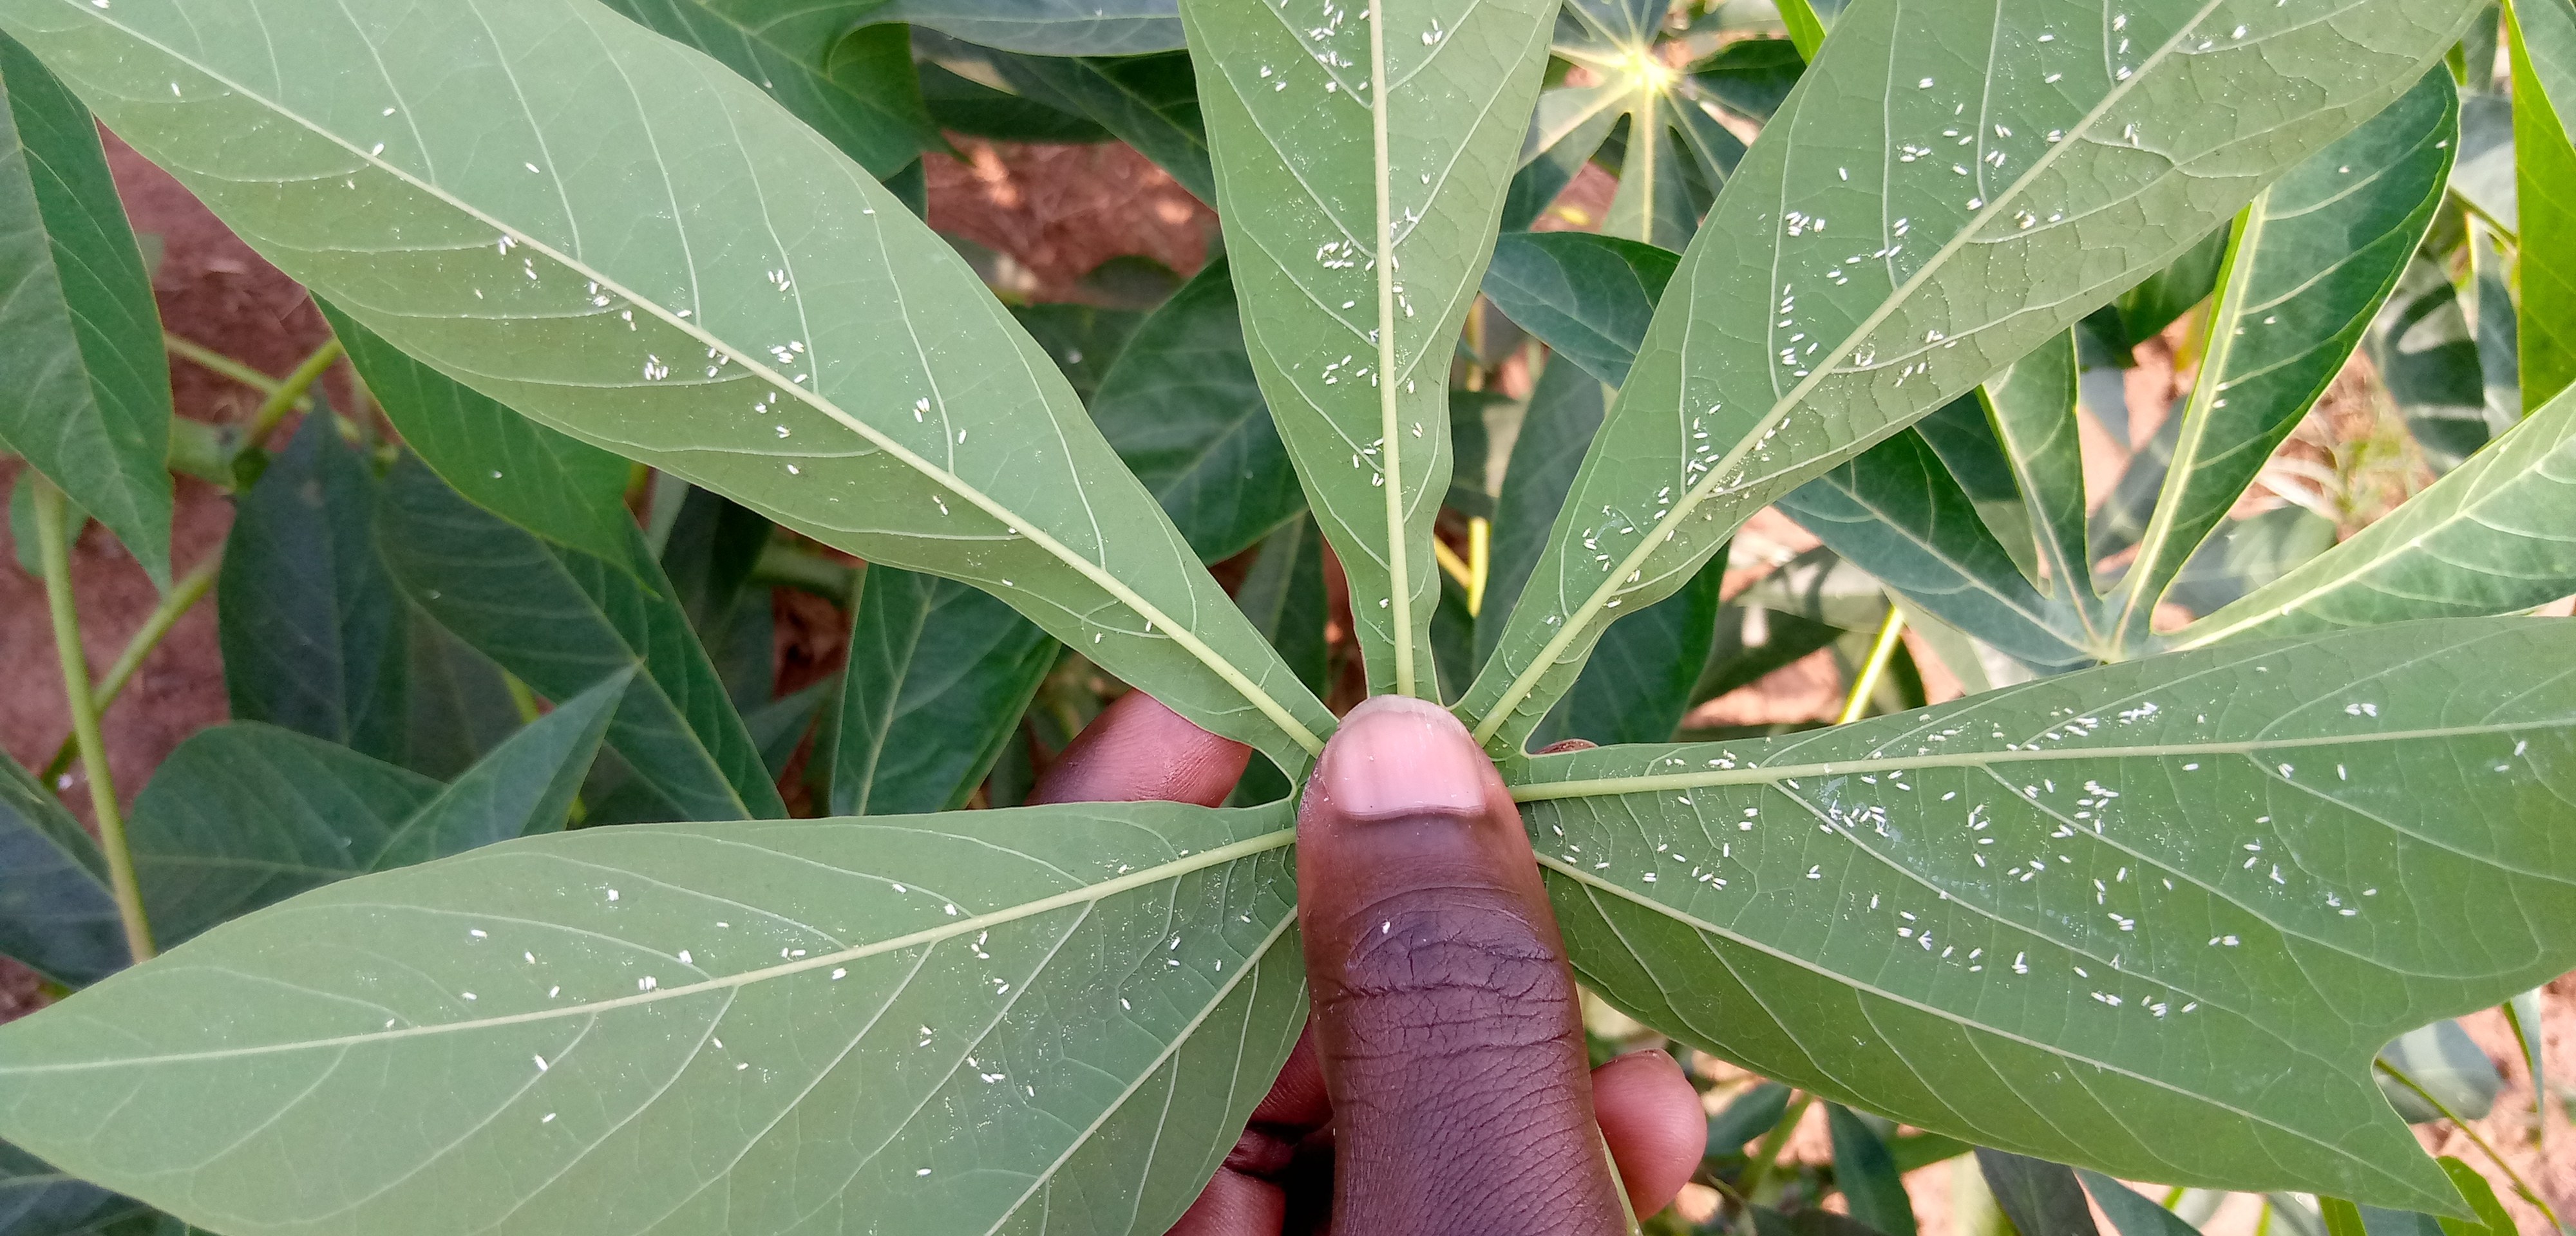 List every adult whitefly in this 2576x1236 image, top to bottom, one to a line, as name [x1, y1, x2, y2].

whitefly [91, 1, 110, 10]
whitefly [1280, 1, 1288, 10]
whitefly [2274, 1, 2288, 9]
whitefly [1323, 4, 1334, 17]
whitefly [1358, 8, 1370, 21]
whitefly [1336, 9, 1344, 25]
whitefly [2112, 14, 2126, 33]
whitefly [1431, 17, 1439, 30]
whitefly [1329, 17, 1337, 30]
whitefly [2230, 24, 2246, 41]
whitefly [1309, 27, 1322, 36]
whitefly [1323, 28, 1336, 37]
whitefly [1421, 31, 1434, 47]
whitefly [1434, 31, 1444, 45]
whitefly [1314, 33, 1327, 42]
whitefly [2036, 34, 2056, 42]
whitefly [2117, 37, 2129, 54]
whitefly [2198, 39, 2214, 50]
whitefly [1329, 50, 1339, 68]
whitefly [1317, 52, 1329, 64]
whitefly [1339, 59, 1354, 69]
whitefly [1260, 64, 1273, 79]
whitefly [2116, 64, 2132, 81]
whitefly [2044, 72, 2063, 84]
whitefly [1917, 77, 1935, 89]
whitefly [1325, 80, 1338, 94]
whitefly [1357, 80, 1370, 92]
whitefly [171, 81, 182, 97]
whitefly [1274, 81, 1288, 93]
whitefly [1954, 102, 1964, 117]
whitefly [382, 106, 397, 117]
whitefly [1994, 122, 2003, 138]
whitefly [2123, 122, 2132, 140]
whitefly [2002, 125, 2014, 138]
whitefly [2045, 128, 2063, 143]
whitefly [1942, 129, 1958, 138]
whitefly [2131, 133, 2139, 148]
whitefly [1956, 135, 1974, 146]
whitefly [2434, 138, 2449, 150]
whitefly [371, 142, 386, 157]
whitefly [1902, 145, 1917, 154]
whitefly [1916, 147, 1931, 158]
whitefly [1982, 149, 1998, 162]
whitefly [1994, 154, 2007, 168]
whitefly [1899, 154, 1916, 163]
whitefly [525, 160, 542, 175]
whitefly [1951, 163, 1969, 176]
whitefly [2336, 163, 2351, 176]
whitefly [1837, 166, 1849, 182]
whitefly [1420, 172, 1433, 185]
whitefly [346, 178, 357, 191]
whitefly [1965, 197, 1984, 211]
whitefly [1403, 205, 1420, 225]
whitefly [862, 207, 876, 216]
whitefly [2013, 209, 2024, 220]
whitefly [1785, 211, 1801, 225]
whitefly [1801, 213, 1811, 229]
whitefly [2019, 214, 2037, 230]
whitefly [2047, 214, 2062, 223]
whitefly [1893, 216, 1908, 227]
whitefly [1813, 218, 1826, 234]
whitefly [1893, 225, 1909, 238]
whitefly [1787, 225, 1802, 238]
whitefly [502, 235, 517, 250]
whitefly [1341, 238, 1351, 250]
whitefly [498, 239, 508, 256]
whitefly [1323, 241, 1339, 254]
whitefly [1888, 246, 1904, 257]
whitefly [1315, 247, 1324, 261]
whitefly [1341, 248, 1354, 258]
whitefly [1872, 248, 1888, 259]
whitefly [1391, 255, 1400, 270]
whitefly [1844, 256, 1861, 265]
whitefly [524, 257, 534, 267]
whitefly [1364, 259, 1376, 272]
whitefly [1322, 259, 1333, 269]
whitefly [1334, 259, 1345, 270]
whitefly [1343, 261, 1356, 268]
whitefly [525, 267, 539, 281]
whitefly [777, 268, 784, 283]
whitefly [766, 269, 775, 284]
whitefly [1824, 269, 1843, 279]
whitefly [1833, 277, 1850, 286]
whitefly [589, 279, 599, 295]
whitefly [779, 279, 792, 293]
whitefly [1781, 283, 1794, 295]
whitefly [1391, 285, 1405, 294]
whitefly [474, 287, 485, 301]
whitefly [594, 294, 612, 308]
whitefly [1398, 294, 1406, 308]
whitefly [1778, 297, 1799, 306]
whitefly [1341, 299, 1356, 310]
whitefly [1406, 303, 1415, 318]
whitefly [1778, 306, 1796, 315]
whitefly [620, 308, 636, 321]
whitefly [676, 308, 693, 318]
whitefly [2262, 314, 2278, 327]
whitefly [1776, 319, 1797, 329]
whitefly [629, 320, 638, 333]
whitefly [1926, 328, 1933, 345]
whitefly [1367, 328, 1380, 342]
whitefly [1787, 332, 1806, 343]
whitefly [1932, 333, 1944, 341]
whitefly [789, 339, 806, 353]
whitefly [1943, 340, 1959, 349]
whitefly [1805, 341, 1821, 356]
whitefly [770, 344, 787, 353]
whitefly [706, 346, 718, 359]
whitefly [1778, 347, 1796, 355]
whitefly [778, 351, 794, 364]
whitefly [1853, 352, 1861, 366]
whitefly [649, 353, 660, 364]
whitefly [719, 354, 730, 365]
whitefly [1340, 354, 1354, 366]
whitefly [1782, 354, 1798, 360]
whitefly [1861, 359, 1874, 368]
whitefly [1781, 360, 1797, 366]
whitefly [1325, 362, 1340, 370]
whitefly [1915, 362, 1927, 376]
whitefly [661, 365, 669, 379]
whitefly [1901, 366, 1912, 378]
whitefly [644, 366, 651, 381]
whitefly [654, 366, 662, 380]
whitefly [708, 366, 720, 378]
whitefly [1355, 367, 1368, 378]
whitefly [1792, 370, 1809, 378]
whitefly [1321, 370, 1331, 379]
whitefly [793, 371, 809, 384]
whitefly [1370, 372, 1378, 388]
whitefly [1325, 377, 1340, 386]
whitefly [1893, 378, 1905, 389]
whitefly [1407, 379, 1416, 395]
whitefly [769, 391, 777, 404]
whitefly [915, 396, 931, 413]
whitefly [2210, 398, 2231, 409]
whitefly [755, 402, 768, 415]
whitefly [1707, 402, 1723, 415]
whitefly [913, 407, 923, 423]
whitefly [1692, 417, 1700, 431]
whitefly [1779, 417, 1792, 431]
whitefly [1414, 420, 1425, 433]
whitefly [776, 425, 792, 438]
whitefly [1763, 427, 1777, 440]
whitefly [958, 427, 967, 445]
whitefly [1412, 428, 1422, 438]
whitefly [1691, 431, 1709, 440]
whitefly [1372, 438, 1385, 447]
whitefly [1754, 438, 1766, 451]
whitefly [1694, 444, 1710, 453]
whitefly [1363, 447, 1376, 455]
whitefly [1351, 453, 1361, 469]
whitefly [1761, 453, 1771, 464]
whitefly [1705, 453, 1719, 464]
whitefly [1686, 459, 1695, 474]
whitefly [1692, 461, 1708, 473]
whitefly [786, 462, 800, 478]
whitefly [1729, 471, 1747, 487]
whitefly [1370, 471, 1378, 487]
whitefly [1686, 473, 1698, 487]
whitefly [1376, 475, 1385, 488]
whitefly [1657, 485, 1671, 497]
whitefly [1712, 485, 1725, 495]
whitefly [1741, 491, 1752, 501]
whitefly [932, 493, 942, 505]
whitefly [1656, 498, 1672, 505]
whitefly [939, 503, 950, 517]
whitefly [1601, 503, 1613, 516]
whitefly [1653, 509, 1669, 520]
whitefly [1703, 512, 1714, 522]
whitefly [1007, 526, 1017, 536]
whitefly [1618, 526, 1634, 537]
whitefly [1580, 527, 1592, 538]
whitefly [1665, 529, 1677, 544]
whitefly [1582, 538, 1599, 550]
whitefly [1593, 553, 1610, 561]
whitefly [1601, 560, 1612, 573]
whitefly [1627, 571, 1644, 583]
whitefly [1001, 577, 1015, 587]
whitefly [1378, 597, 1390, 609]
whitefly [1607, 597, 1623, 610]
whitefly [1544, 614, 1558, 626]
whitefly [1144, 619, 1153, 633]
whitefly [1094, 631, 1103, 644]
whitefly [2255, 664, 2268, 673]
whitefly [2141, 700, 2158, 711]
whitefly [2361, 700, 2377, 718]
whitefly [2344, 702, 2360, 716]
whitefly [2063, 706, 2075, 715]
whitefly [2132, 707, 2152, 720]
whitefly [2117, 709, 2132, 718]
whitefly [2048, 709, 2061, 718]
whitefly [2196, 713, 2205, 724]
whitefly [1918, 713, 1931, 722]
whitefly [2076, 716, 2098, 725]
whitefly [2118, 718, 2132, 724]
whitefly [1991, 721, 2002, 731]
whitefly [2085, 723, 2098, 731]
whitefly [2063, 725, 2088, 736]
whitefly [1941, 729, 1958, 736]
whitefly [2044, 731, 2061, 742]
whitefly [1991, 731, 2005, 739]
whitefly [1925, 733, 1934, 743]
whitefly [1933, 733, 1946, 742]
whitefly [2513, 740, 2528, 755]
whitefly [2005, 742, 2018, 751]
whitefly [2025, 742, 2040, 751]
whitefly [1917, 745, 1929, 755]
whitefly [1721, 746, 1738, 760]
whitefly [1871, 750, 1882, 760]
whitefly [1665, 756, 1672, 767]
whitefly [1674, 756, 1686, 767]
whitefly [1707, 758, 1719, 765]
whitefly [1747, 760, 1757, 769]
whitefly [2278, 762, 2295, 778]
whitefly [1719, 762, 1737, 770]
whitefly [2336, 762, 2348, 782]
whitefly [2182, 763, 2200, 772]
whitefly [2492, 763, 2512, 772]
whitefly [1886, 768, 1904, 780]
whitefly [1859, 774, 1877, 784]
whitefly [1786, 777, 1801, 790]
whitefly [2043, 777, 2055, 794]
whitefly [2083, 779, 2097, 785]
whitefly [1895, 780, 1911, 792]
whitefly [2023, 783, 2040, 800]
whitefly [2082, 784, 2099, 791]
whitefly [1939, 790, 1955, 801]
whitefly [2103, 790, 2121, 797]
whitefly [1676, 794, 1692, 805]
whitefly [2096, 796, 2111, 810]
whitefly [2076, 796, 2094, 807]
whitefly [1827, 798, 1842, 821]
whitefly [1868, 803, 1885, 814]
whitefly [1973, 803, 1987, 814]
whitefly [1742, 807, 1759, 818]
whitefly [1849, 807, 1861, 820]
whitefly [1967, 811, 1975, 828]
whitefly [1841, 813, 1854, 828]
whitefly [1871, 813, 1887, 822]
whitefly [2254, 816, 2272, 823]
whitefly [2094, 817, 2102, 834]
whitefly [1973, 819, 1989, 832]
whitefly [1738, 820, 1754, 831]
whitefly [1873, 821, 1889, 838]
whitefly [1551, 823, 1564, 837]
whitefly [1818, 823, 1833, 835]
whitefly [2058, 823, 2074, 836]
whitefly [2050, 830, 2067, 839]
whitefly [1976, 836, 1996, 845]
whitefly [1654, 841, 1668, 853]
whitefly [1721, 841, 1731, 859]
whitefly [2241, 841, 2262, 852]
whitefly [1569, 843, 1583, 854]
whitefly [1179, 848, 1191, 857]
whitefly [1671, 852, 1687, 864]
whitefly [1972, 852, 1986, 868]
whitefly [2057, 853, 2072, 864]
whitefly [1560, 854, 1577, 865]
whitefly [2242, 856, 2257, 870]
whitefly [2028, 859, 2045, 871]
whitefly [2268, 861, 2286, 886]
whitefly [1594, 861, 1611, 870]
whitefly [1691, 862, 1700, 880]
whitefly [1116, 863, 1132, 875]
whitefly [1807, 863, 1822, 874]
whitefly [2115, 866, 2126, 883]
whitefly [2006, 866, 2020, 876]
whitefly [1641, 871, 1657, 883]
whitefly [1699, 871, 1713, 883]
whitefly [1805, 872, 1823, 880]
whitefly [2020, 872, 2034, 883]
whitefly [1710, 876, 1727, 892]
whitefly [2162, 876, 2173, 891]
whitefly [2092, 877, 2107, 892]
whitefly [891, 881, 909, 895]
whitefly [607, 888, 620, 903]
whitefly [2361, 888, 2378, 897]
whitefly [1938, 888, 1950, 901]
whitefly [2324, 890, 2343, 908]
whitefly [2096, 891, 2105, 905]
whitefly [1870, 894, 1879, 910]
whitefly [943, 903, 959, 919]
whitefly [2337, 908, 2357, 917]
whitefly [1899, 910, 1917, 921]
whitefly [2107, 911, 2122, 921]
whitefly [1238, 913, 1253, 924]
whitefly [2117, 919, 2135, 932]
whitefly [715, 920, 730, 929]
whitefly [1897, 926, 1913, 938]
whitefly [469, 928, 490, 939]
whitefly [1917, 928, 1933, 951]
whitefly [977, 929, 989, 947]
whitefly [2221, 934, 2241, 947]
whitefly [1170, 935, 1184, 950]
whitefly [2206, 935, 2221, 946]
whitefly [971, 942, 981, 953]
whitefly [781, 945, 790, 960]
whitefly [1941, 945, 1953, 959]
whitefly [1967, 946, 1982, 960]
whitefly [790, 947, 807, 958]
whitefly [677, 948, 693, 966]
whitefly [523, 950, 537, 966]
whitefly [2013, 950, 2024, 964]
whitefly [977, 951, 991, 961]
whitefly [2108, 953, 2120, 971]
whitefly [1166, 958, 1181, 968]
whitefly [1214, 958, 1223, 972]
whitefly [2011, 963, 2029, 975]
whitefly [1968, 964, 1983, 973]
whitefly [2071, 965, 2088, 979]
whitefly [830, 966, 848, 981]
whitefly [645, 974, 659, 991]
whitefly [991, 975, 1004, 984]
whitefly [637, 975, 645, 993]
whitefly [996, 982, 1012, 996]
whitefly [549, 983, 561, 1001]
whitefly [460, 989, 479, 1001]
whitefly [2090, 990, 2106, 1002]
whitefly [2105, 991, 2122, 1007]
whitefly [2140, 993, 2151, 1008]
whitefly [1119, 997, 1132, 1011]
whitefly [2181, 1000, 2197, 1015]
whitefly [384, 1017, 395, 1029]
whitefly [920, 1024, 934, 1037]
whitefly [712, 1036, 724, 1052]
whitefly [919, 1038, 932, 1049]
whitefly [533, 1053, 551, 1073]
whitefly [967, 1055, 979, 1068]
whitefly [736, 1060, 751, 1072]
whitefly [980, 1071, 992, 1085]
whitefly [991, 1072, 1007, 1081]
whitefly [1025, 1084, 1036, 1098]
whitefly [541, 1111, 557, 1125]
whitefly [913, 1168, 935, 1177]